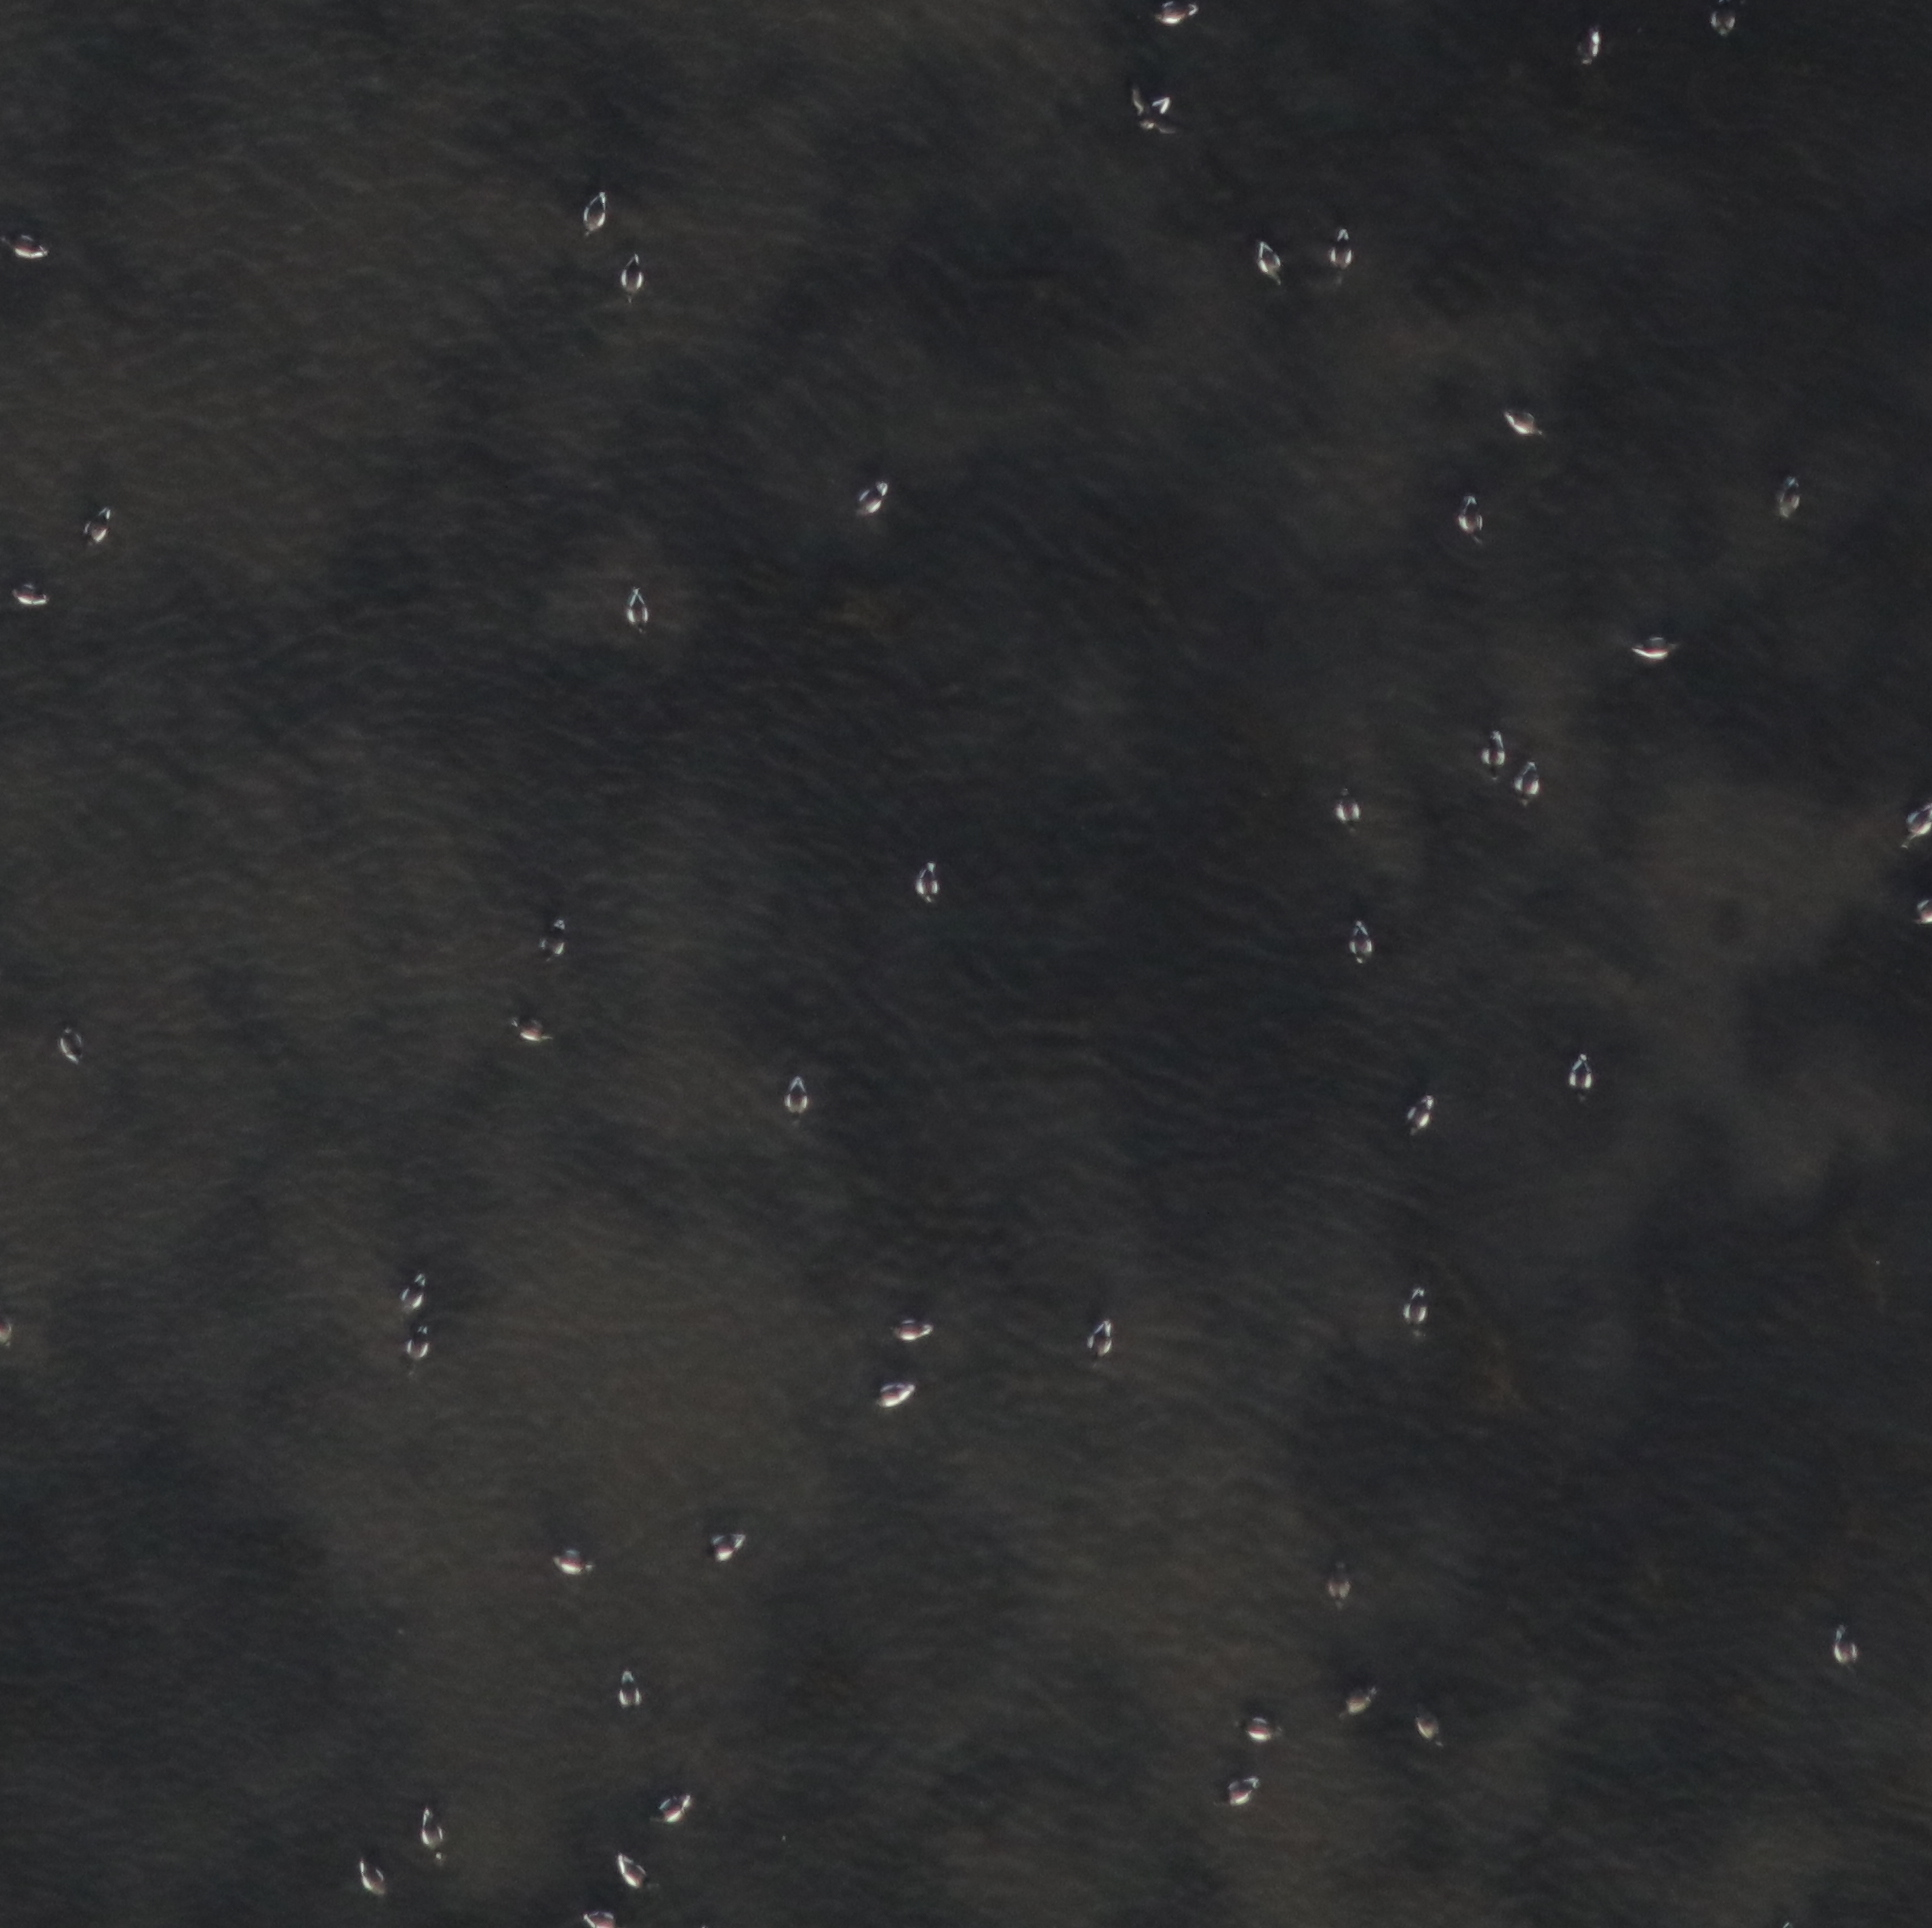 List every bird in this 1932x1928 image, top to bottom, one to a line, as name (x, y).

brant (1176, 12)
brant (1721, 17)
brant (1592, 44)
brant (1154, 108)
brant (597, 216)
brant (24, 247)
brant (1339, 253)
brant (1269, 262)
brant (632, 279)
brant (1517, 426)
brant (871, 499)
brant (1784, 499)
brant (1470, 519)
brant (98, 530)
brant (30, 596)
brant (638, 614)
brant (1654, 646)
brant (1500, 749)
brant (1528, 784)
brant (1349, 816)
brant (1919, 821)
brant (929, 885)
brant (1928, 908)
brant (554, 942)
brant (1361, 945)
brant (530, 1029)
brant (71, 1044)
brant (1579, 1076)
brant (799, 1099)
brant (1420, 1116)
brant (413, 1294)
brant (1416, 1311)
brant (0, 1327)
brant (914, 1330)
brant (1099, 1342)
brant (419, 1348)
brant (895, 1393)
brant (725, 1546)
brant (573, 1563)
brant (1339, 1586)
brant (1846, 1650)
brant (627, 1685)
brant (1357, 1701)
brant (1420, 1722)
brant (1257, 1729)
brant (1239, 1792)
brant (672, 1809)
brant (433, 1834)
brant (635, 1874)
brant (373, 1878)
brant (601, 1914)